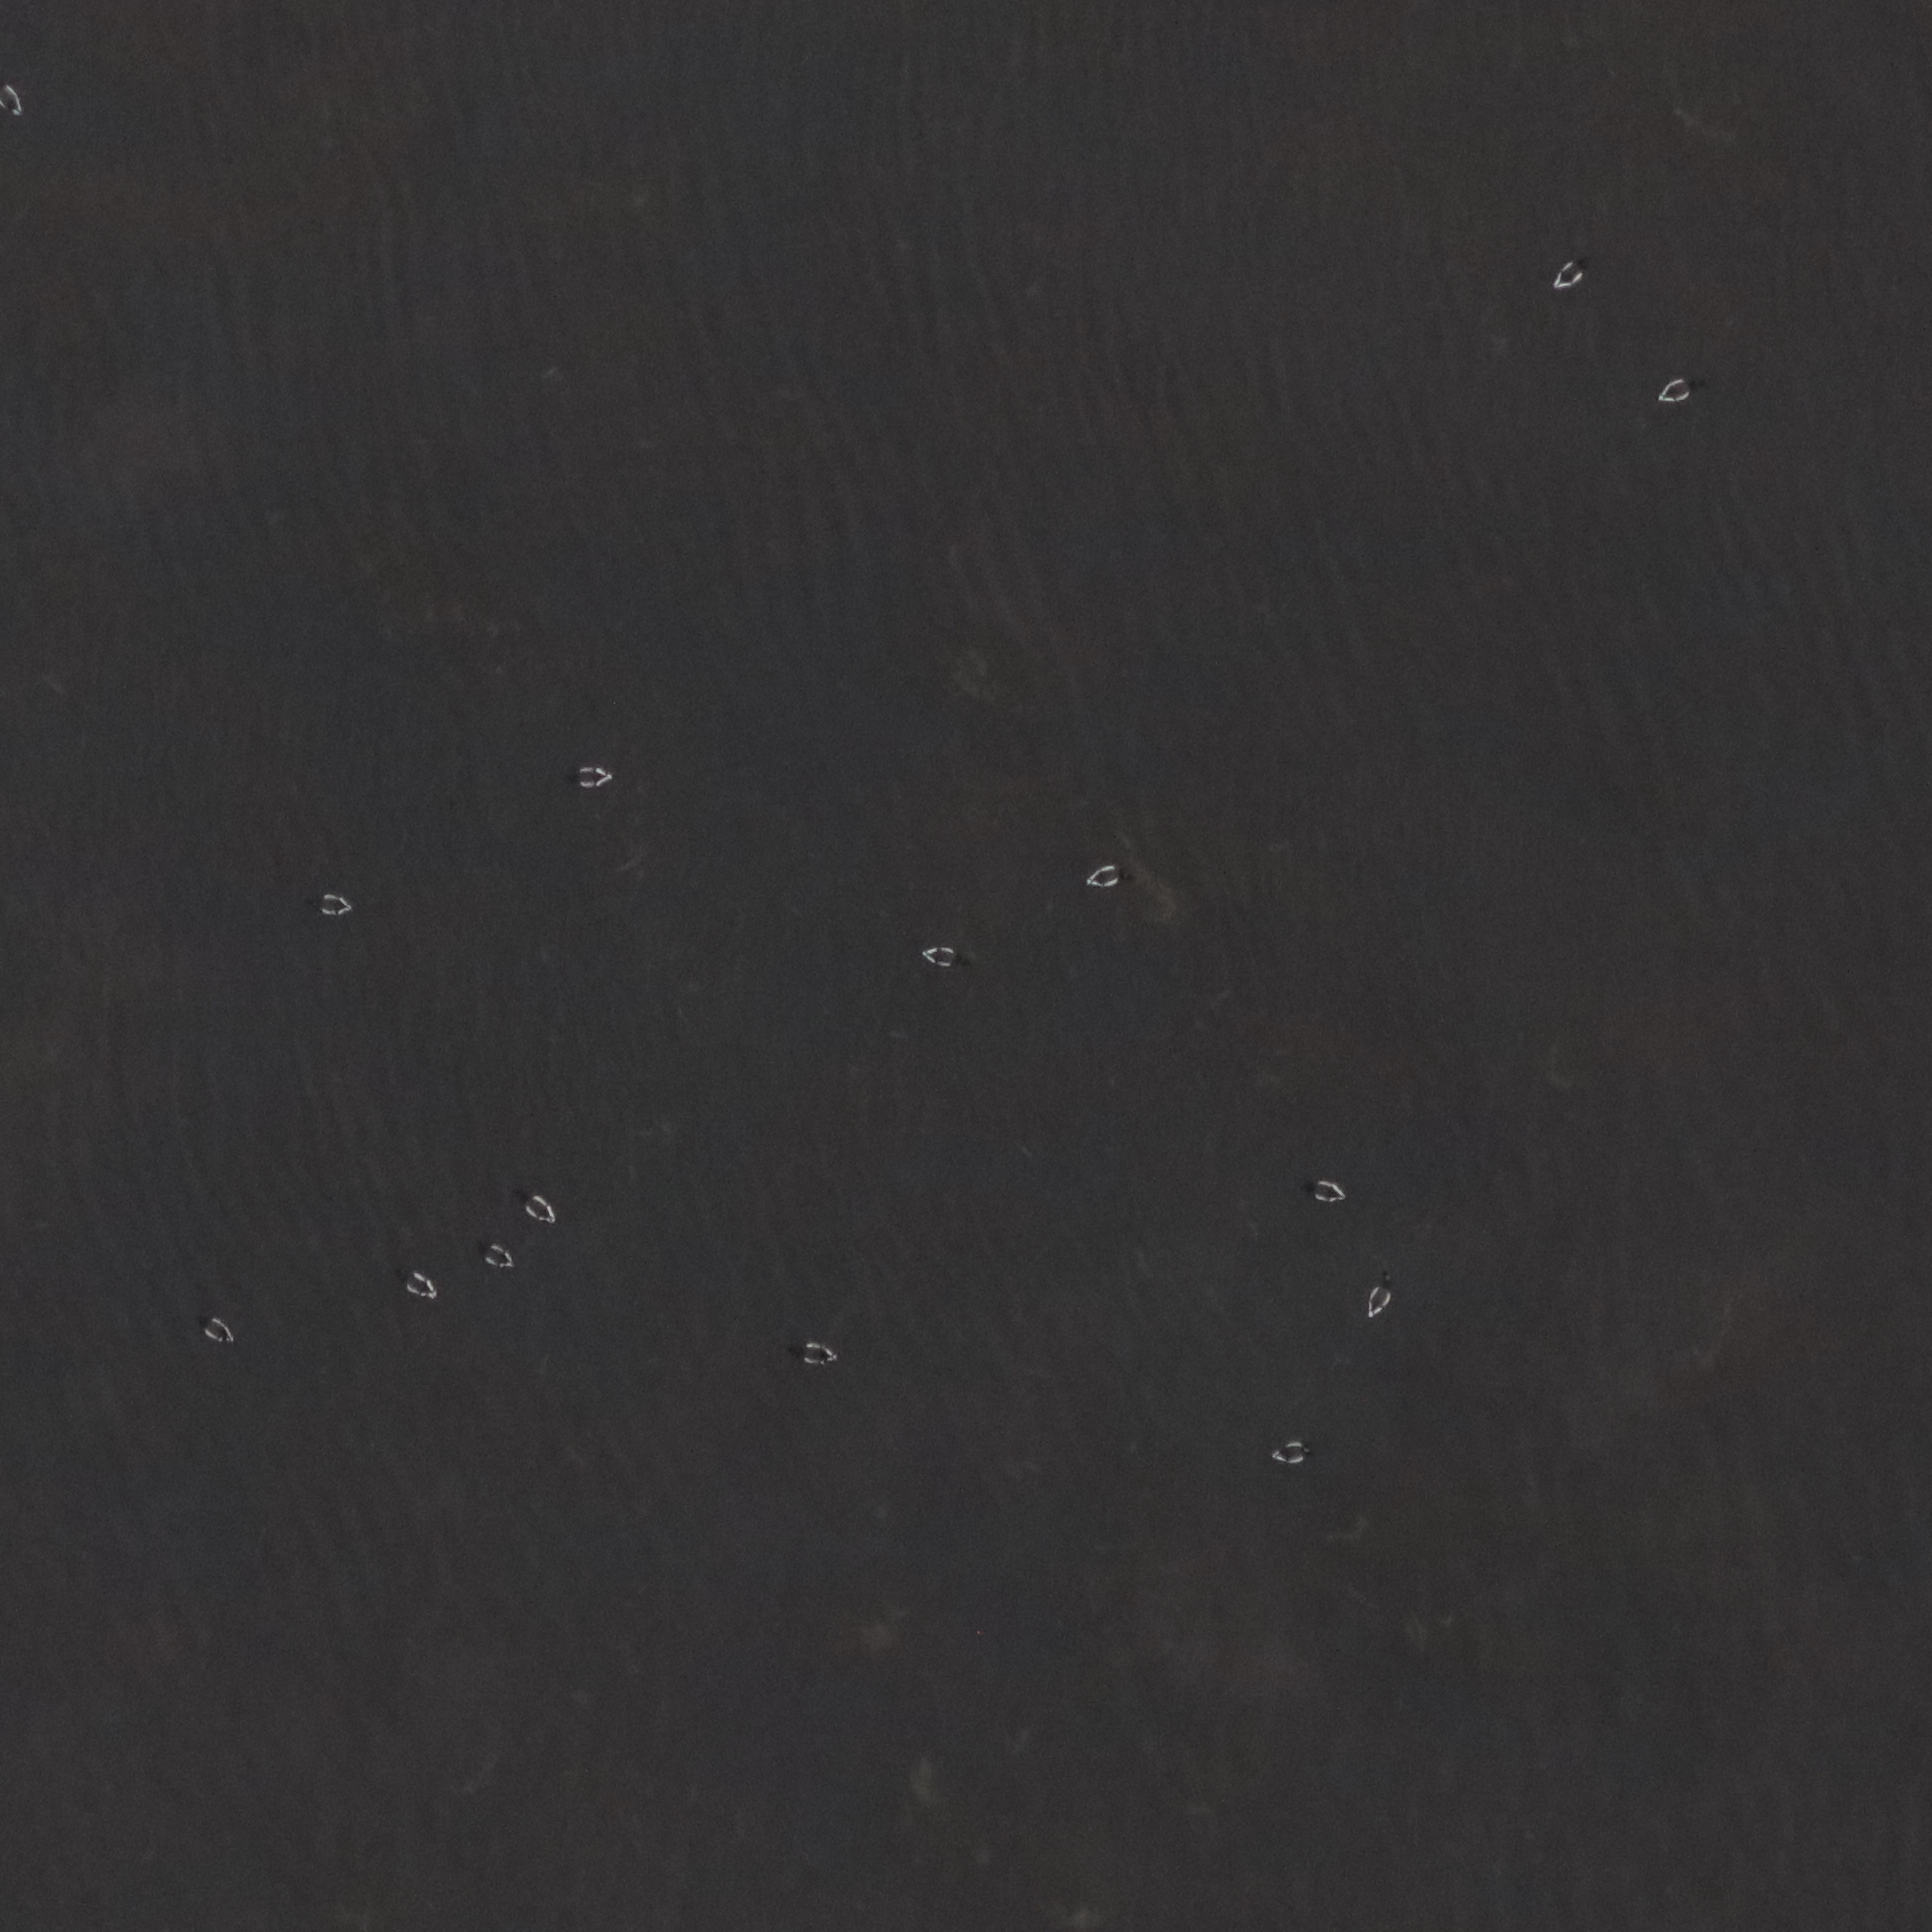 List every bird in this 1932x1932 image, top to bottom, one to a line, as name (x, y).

brant (8, 98)
brant (1570, 274)
brant (1676, 390)
brant (587, 776)
brant (1104, 876)
brant (329, 905)
brant (943, 956)
brant (1324, 1191)
brant (538, 1209)
brant (496, 1255)
brant (419, 1284)
brant (1379, 1298)
brant (217, 1331)
brant (814, 1354)
brant (1293, 1452)